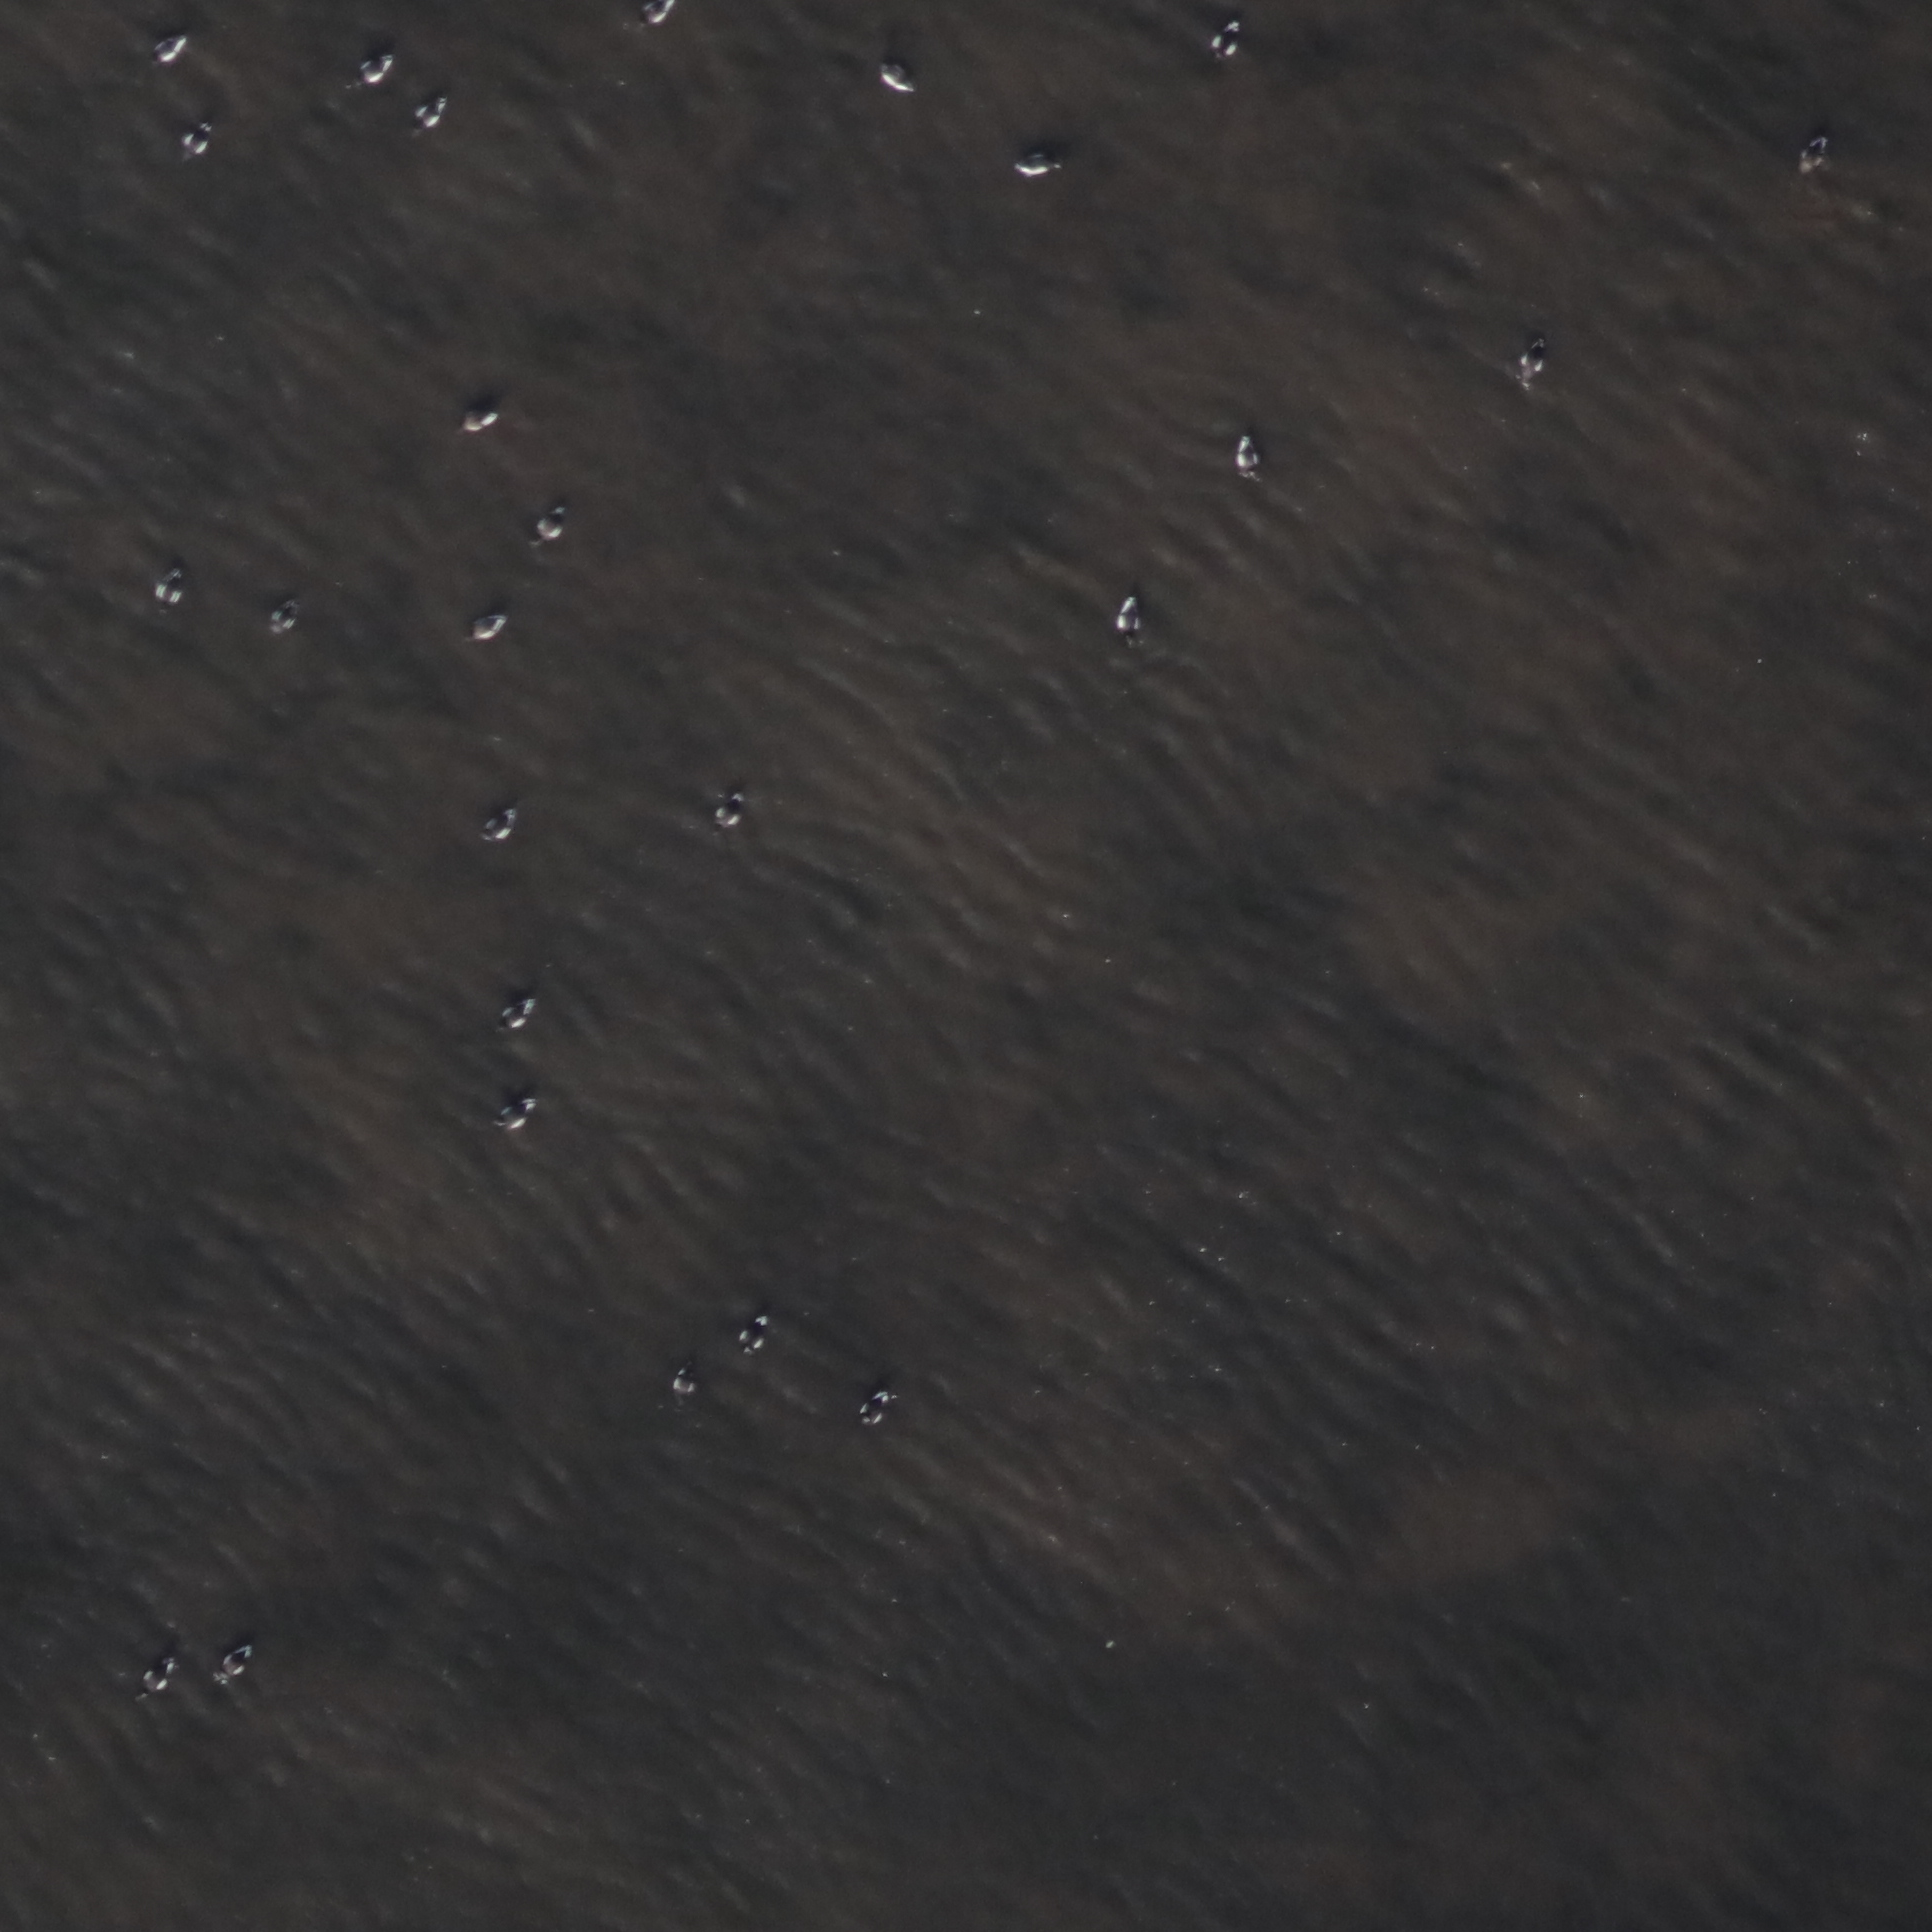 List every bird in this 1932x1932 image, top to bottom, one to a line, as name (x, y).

brant (657, 11)
brant (1227, 35)
brant (170, 51)
brant (893, 70)
brant (375, 73)
brant (421, 114)
brant (202, 145)
brant (1814, 155)
brant (1038, 162)
brant (1530, 364)
brant (475, 419)
brant (1243, 461)
brant (549, 526)
brant (163, 587)
brant (285, 614)
brant (1128, 618)
brant (490, 630)
brant (730, 814)
brant (496, 827)
brant (516, 1016)
brant (515, 1115)
brant (754, 1336)
brant (690, 1380)
brant (881, 1413)
brant (233, 1663)
brant (153, 1679)